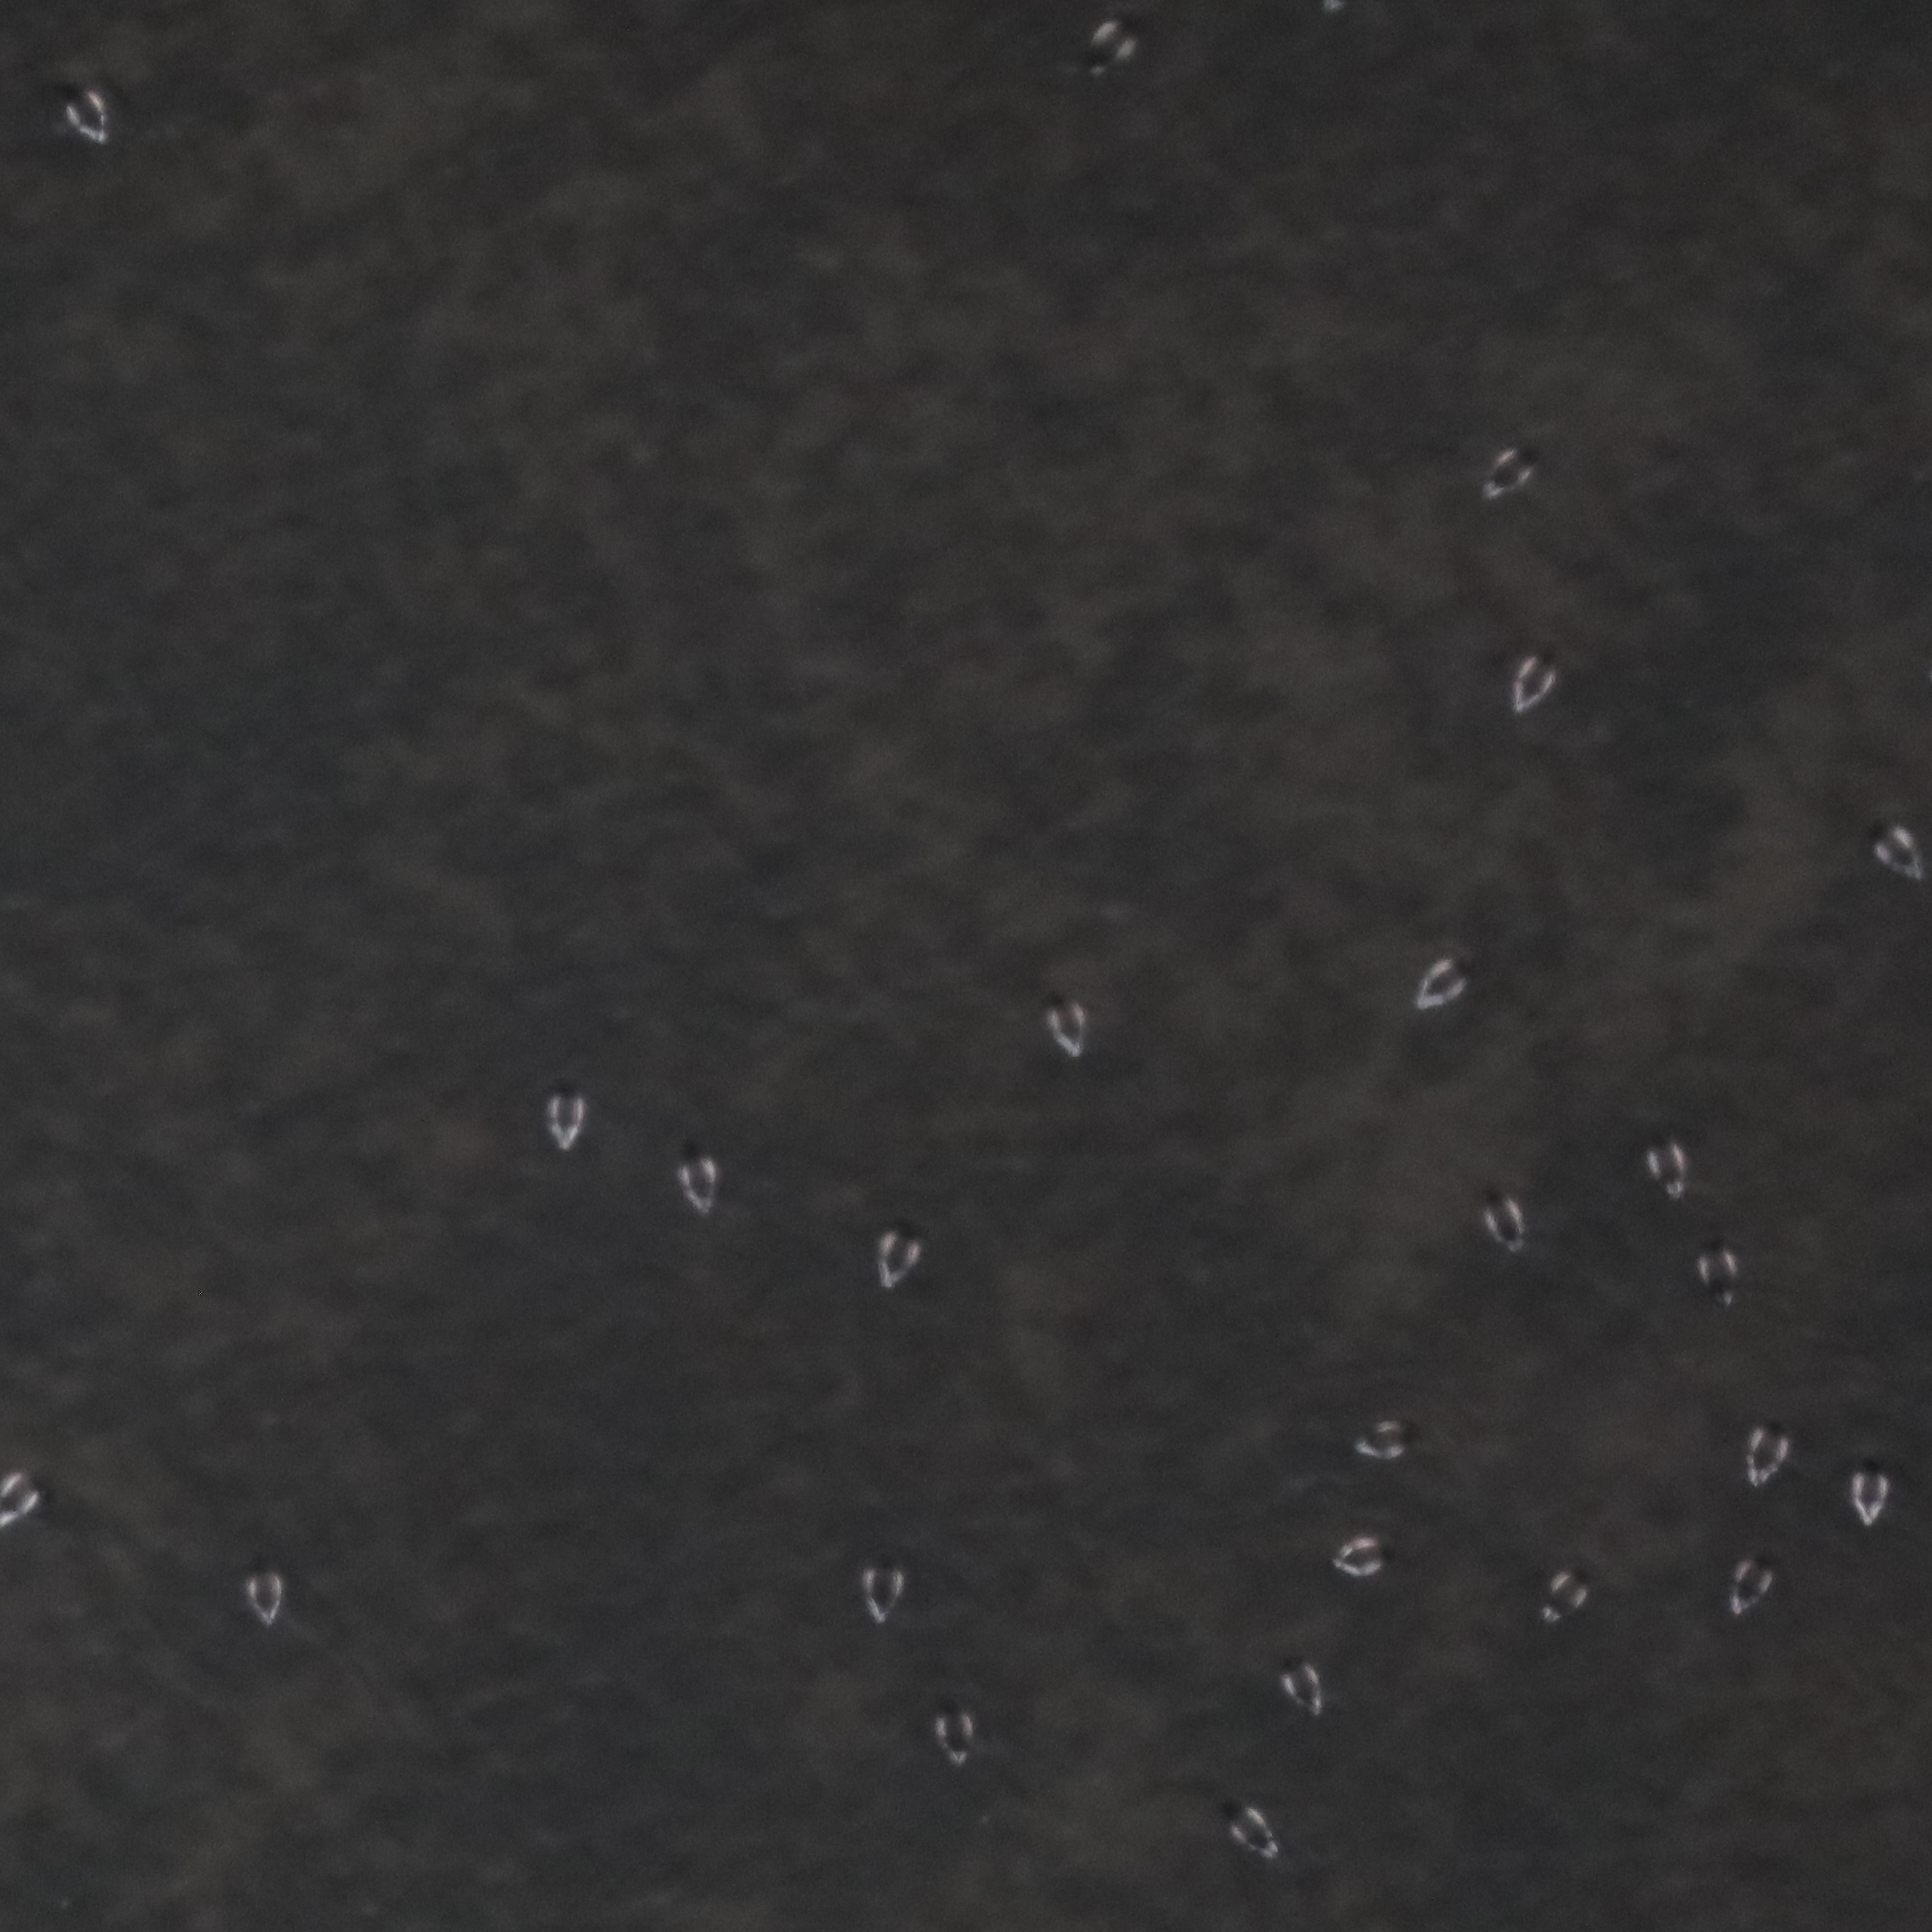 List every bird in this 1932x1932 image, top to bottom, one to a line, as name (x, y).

brant (1109, 41)
brant (87, 112)
brant (1509, 473)
brant (1535, 679)
brant (1896, 850)
brant (1443, 983)
brant (1067, 1023)
brant (565, 1113)
brant (1665, 1163)
brant (698, 1176)
brant (1503, 1221)
brant (899, 1254)
brant (1718, 1270)
brant (1383, 1441)
brant (1768, 1451)
brant (1869, 1490)
brant (18, 1495)
brant (1364, 1554)
brant (1751, 1582)
brant (883, 1586)
brant (266, 1590)
brant (1567, 1595)
brant (1304, 1684)
brant (955, 1730)
brant (1251, 1828)